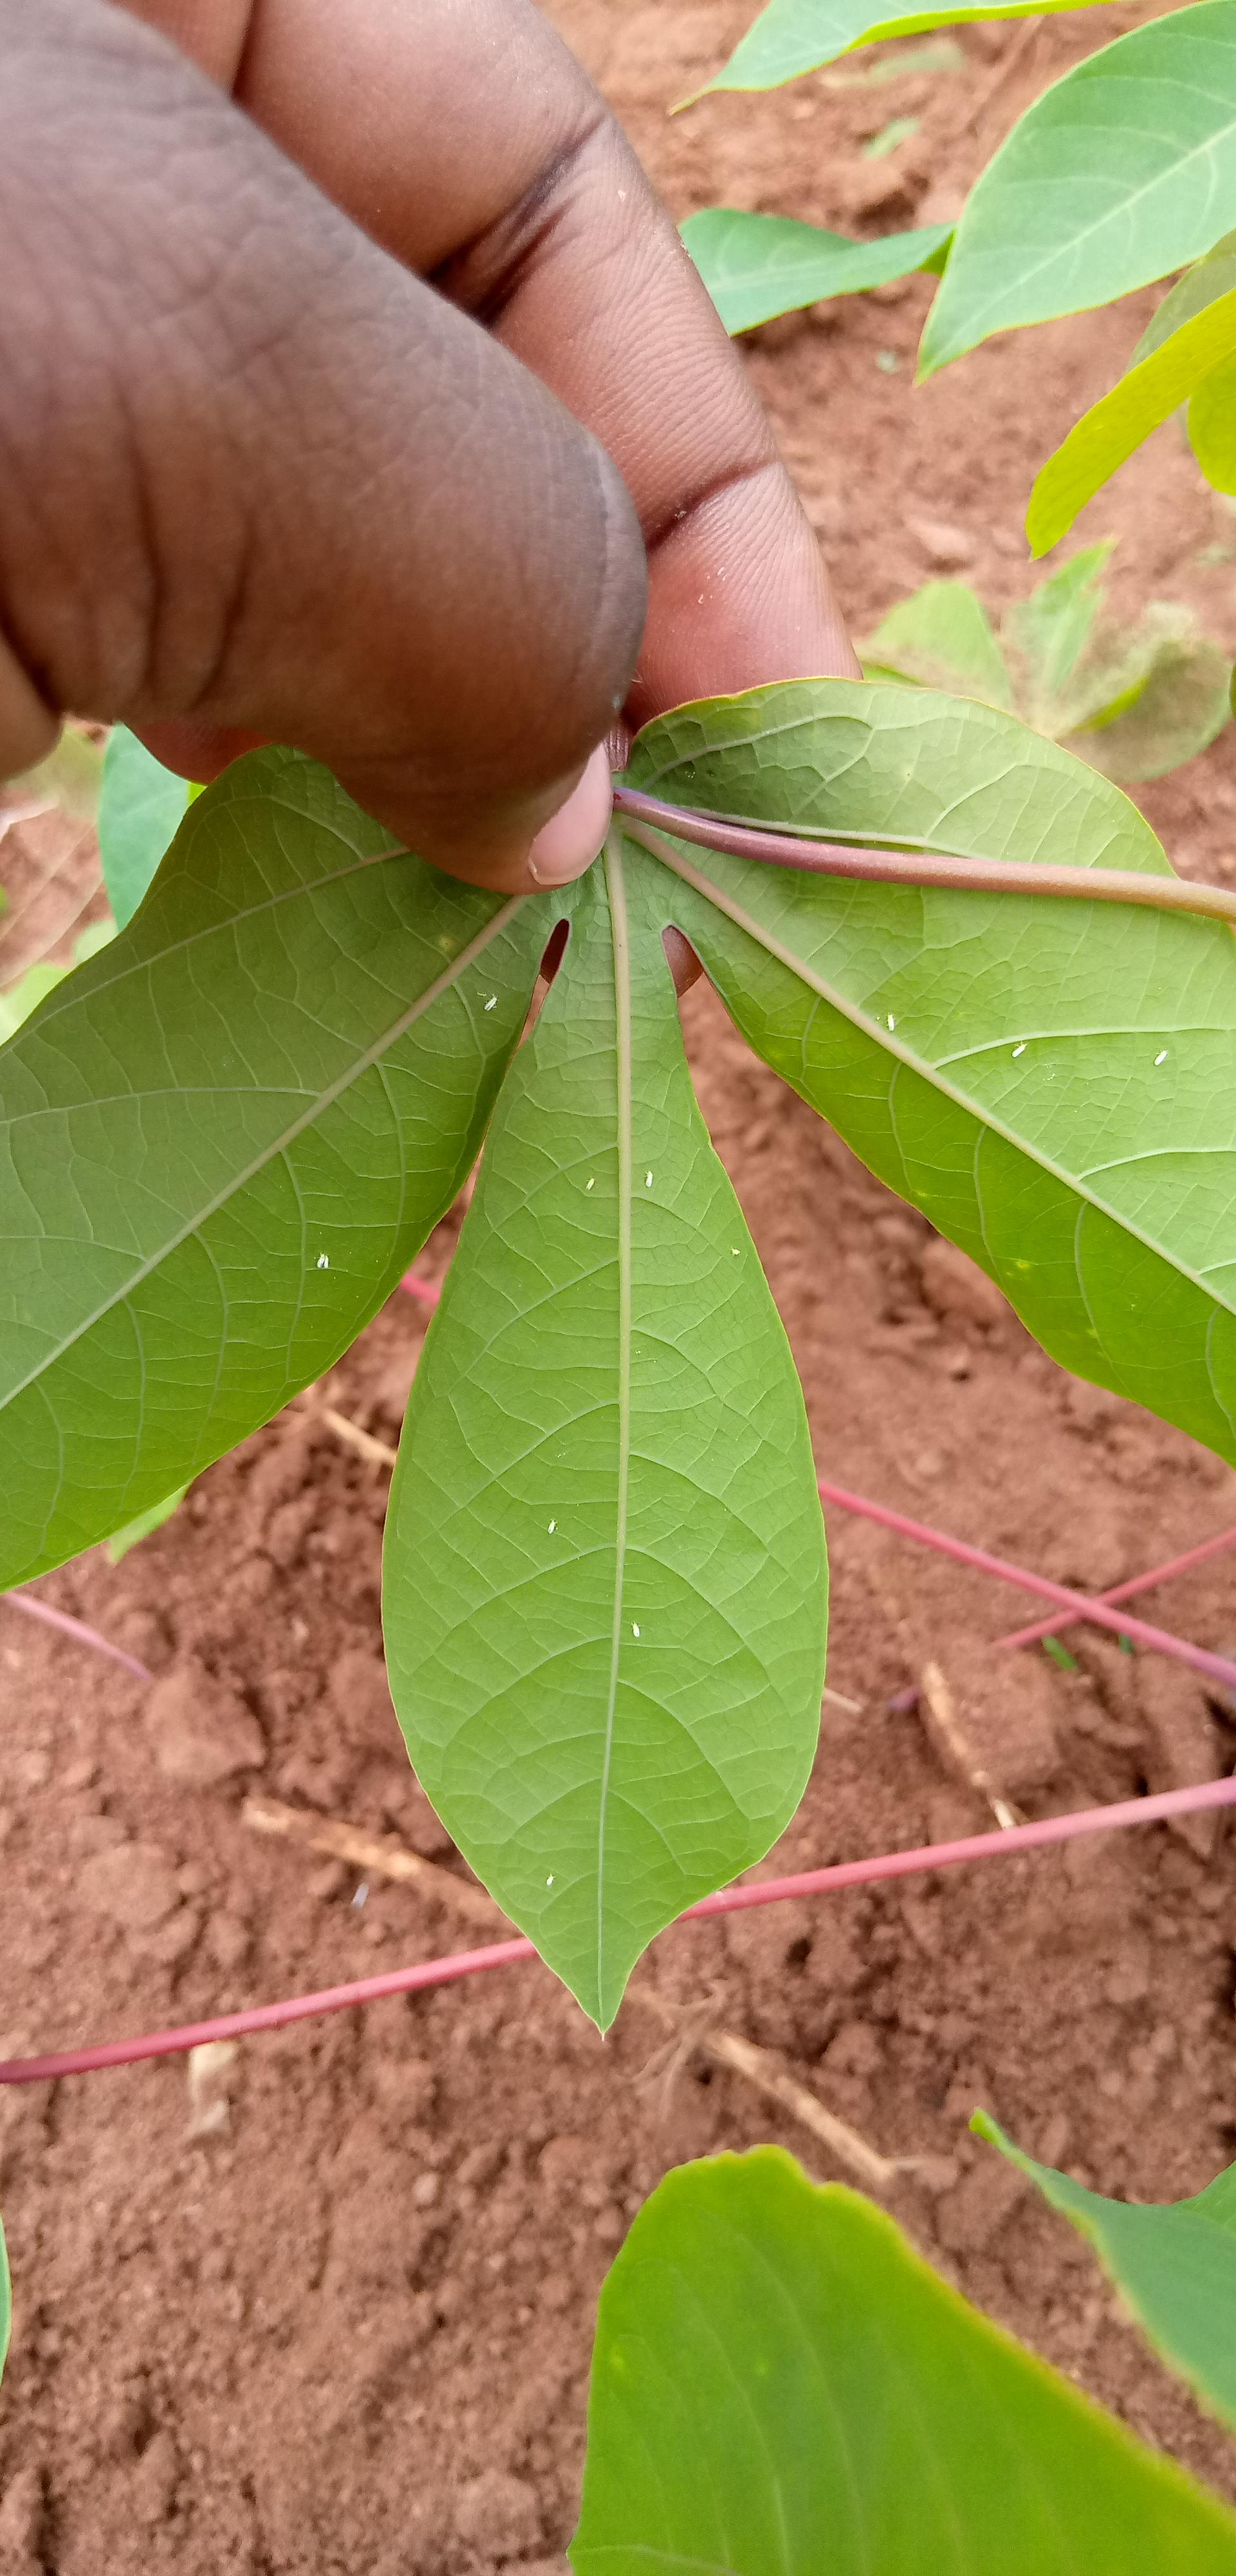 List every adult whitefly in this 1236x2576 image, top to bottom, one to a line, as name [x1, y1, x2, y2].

whitefly [480, 988, 501, 1019]
whitefly [884, 1006, 900, 1041]
whitefly [1004, 1030, 1035, 1070]
whitefly [1145, 1040, 1173, 1077]
whitefly [639, 1162, 662, 1202]
whitefly [578, 1168, 602, 1203]
whitefly [722, 1242, 745, 1267]
whitefly [303, 1248, 332, 1273]
whitefly [539, 1511, 565, 1546]
whitefly [624, 1611, 647, 1644]
whitefly [539, 1865, 561, 1897]